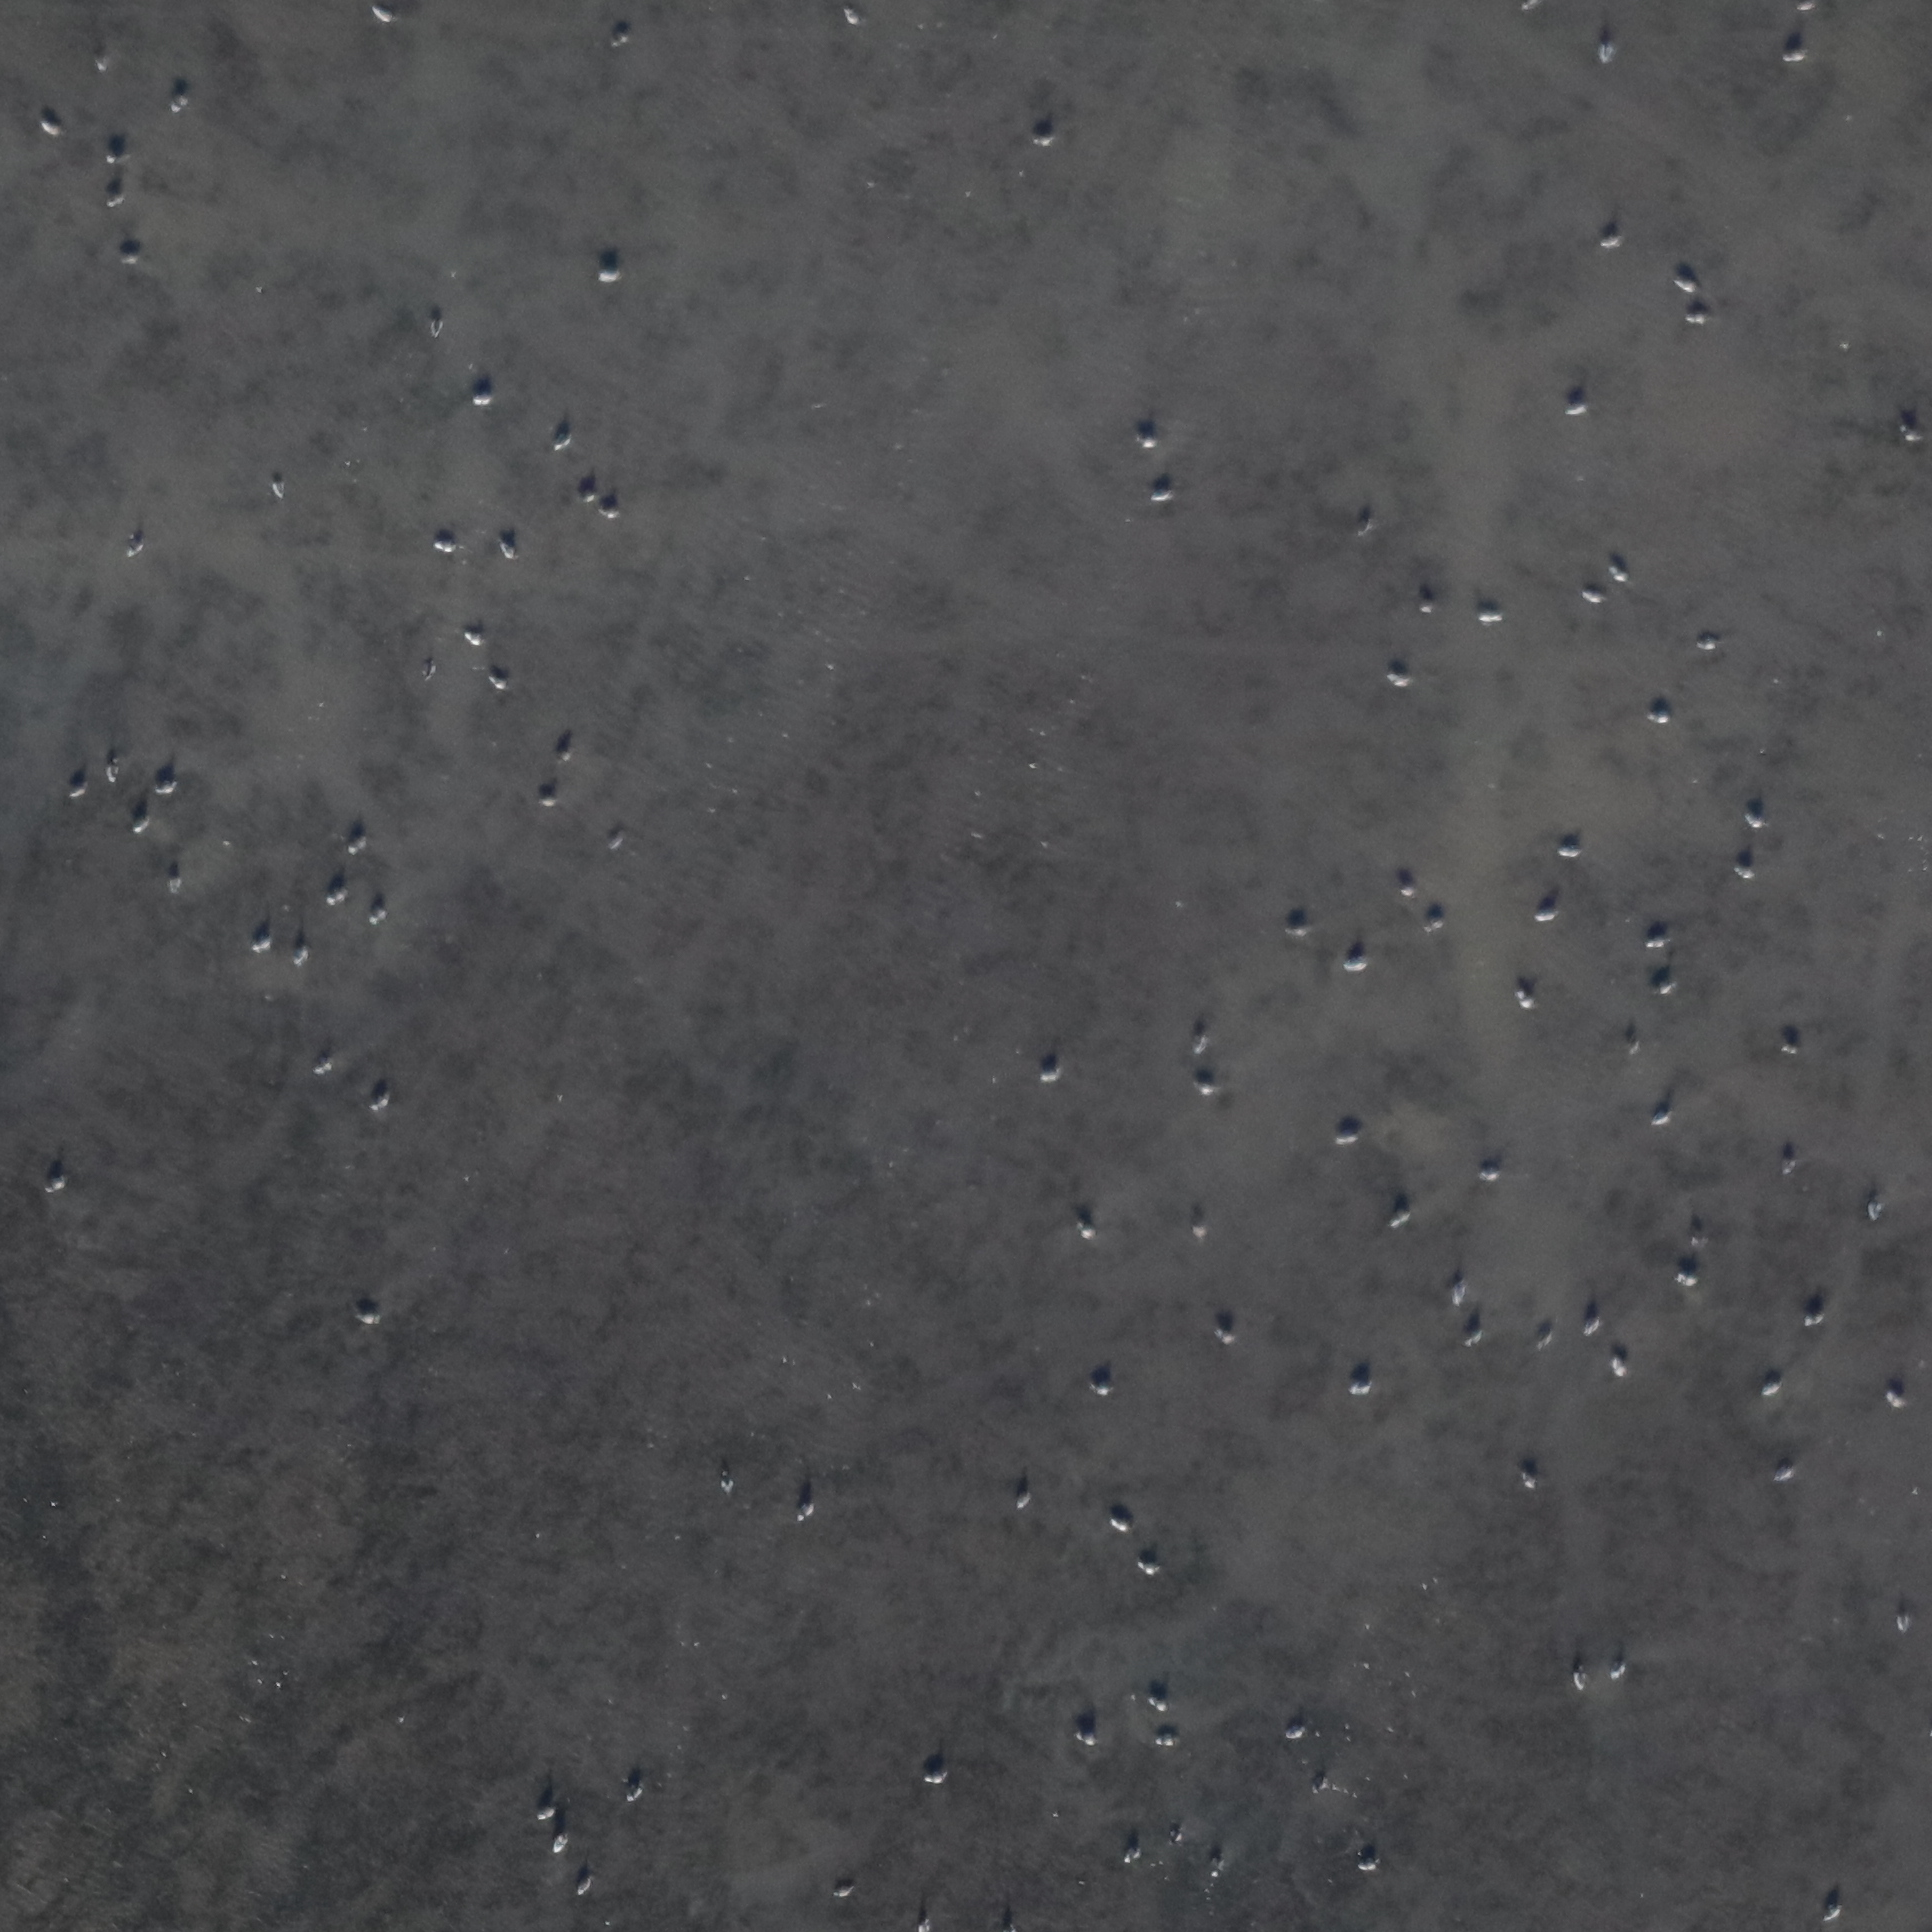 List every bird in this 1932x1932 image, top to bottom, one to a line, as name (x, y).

brant (1533, 2)
brant (1809, 5)
brant (385, 14)
brant (852, 16)
brant (620, 37)
brant (1608, 51)
brant (1796, 54)
brant (99, 67)
brant (181, 101)
brant (51, 127)
brant (1044, 138)
brant (116, 163)
brant (118, 198)
brant (1612, 240)
brant (132, 255)
brant (612, 275)
brant (1688, 281)
brant (1697, 318)
brant (436, 326)
brant (481, 398)
brant (1578, 412)
brant (1911, 434)
brant (563, 440)
brant (1145, 441)
brant (278, 487)
brant (589, 495)
brant (1161, 495)
brant (609, 512)
brant (1359, 529)
brant (137, 542)
brant (447, 546)
brant (505, 551)
brant (1623, 568)
brant (1592, 596)
brant (1429, 599)
brant (1492, 616)
brant (474, 637)
brant (1712, 646)
brant (431, 672)
brant (499, 682)
brant (1402, 683)
brant (1660, 716)
brant (571, 746)
brant (109, 769)
brant (165, 786)
brant (75, 790)
brant (544, 796)
brant (1757, 821)
brant (139, 824)
brant (622, 838)
brant (356, 845)
brant (1569, 850)
brant (1743, 870)
brant (177, 883)
brant (1404, 890)
brant (336, 896)
brant (1548, 917)
brant (378, 919)
brant (1434, 927)
brant (1306, 933)
brant (1663, 938)
brant (258, 942)
brant (301, 957)
brant (1359, 967)
brant (1664, 987)
brant (1528, 1005)
brant (1200, 1043)
brant (1634, 1046)
brant (1788, 1052)
brant (323, 1060)
brant (1049, 1064)
brant (1204, 1089)
brant (383, 1100)
brant (1661, 1117)
brant (1345, 1137)
brant (1788, 1169)
brant (1489, 1173)
brant (58, 1183)
brant (1874, 1211)
brant (1401, 1216)
brant (1089, 1226)
brant (1198, 1231)
brant (1694, 1240)
brant (1684, 1286)
brant (1460, 1299)
brant (368, 1316)
brant (1815, 1318)
brant (1591, 1325)
brant (1548, 1332)
brant (1475, 1333)
brant (1235, 1334)
brant (1623, 1368)
brant (1360, 1384)
brant (1104, 1388)
brant (1776, 1393)
brant (1893, 1399)
brant (1792, 1480)
brant (1529, 1481)
brant (728, 1484)
brant (1023, 1500)
brant (806, 1511)
brant (1120, 1523)
brant (1149, 1567)
brant (1905, 1628)
brant (1618, 1669)
brant (1581, 1677)
brant (1163, 1704)
brant (1295, 1732)
brant (1087, 1737)
brant (1167, 1739)
brant (935, 1777)
brant (1323, 1785)
brant (634, 1791)
brant (546, 1812)
brant (1175, 1835)
brant (562, 1842)
brant (1133, 1853)
brant (1216, 1862)
brant (1365, 1862)
brant (585, 1888)
brant (845, 1892)
brant (1832, 1912)
brant (924, 1928)